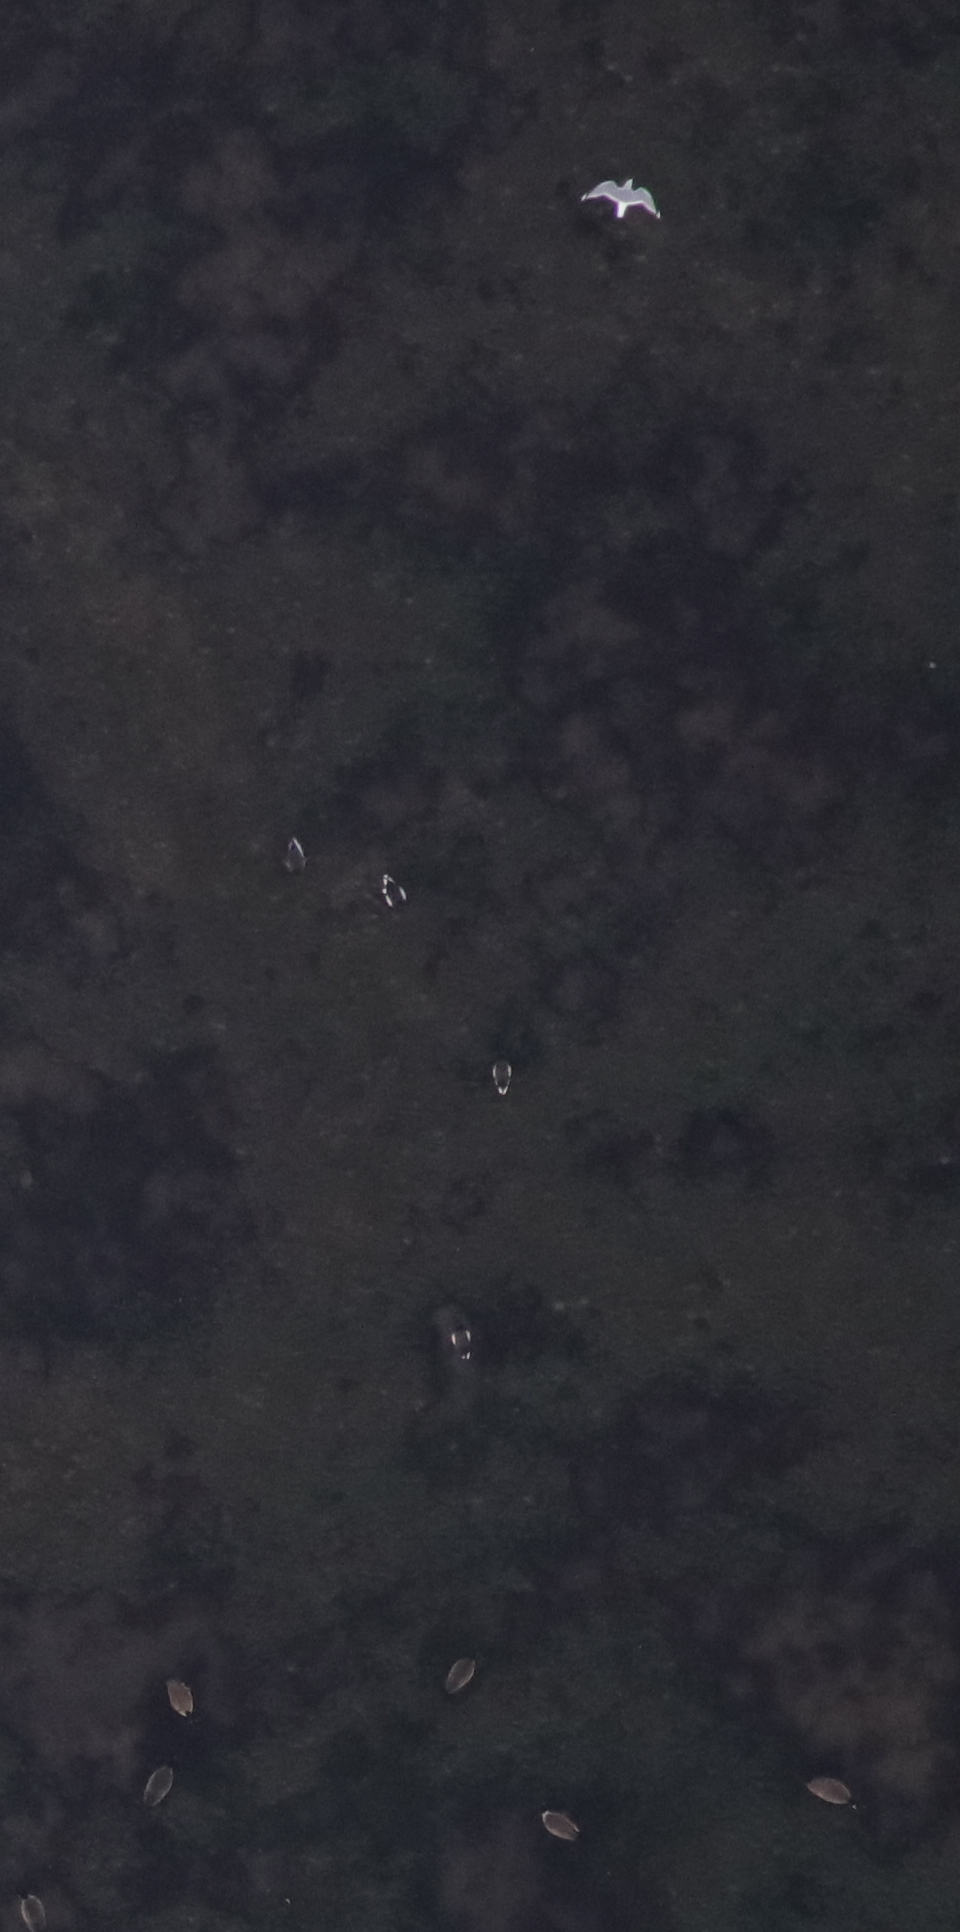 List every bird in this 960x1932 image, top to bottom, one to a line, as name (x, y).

gull (623, 197)
brant (294, 856)
brant (392, 893)
brant (503, 1074)
brant (460, 1339)
Canada goose (459, 1674)
Canada goose (180, 1696)
Canada goose (160, 1784)
Canada goose (829, 1790)
Canada goose (562, 1824)
Canada goose (32, 1913)